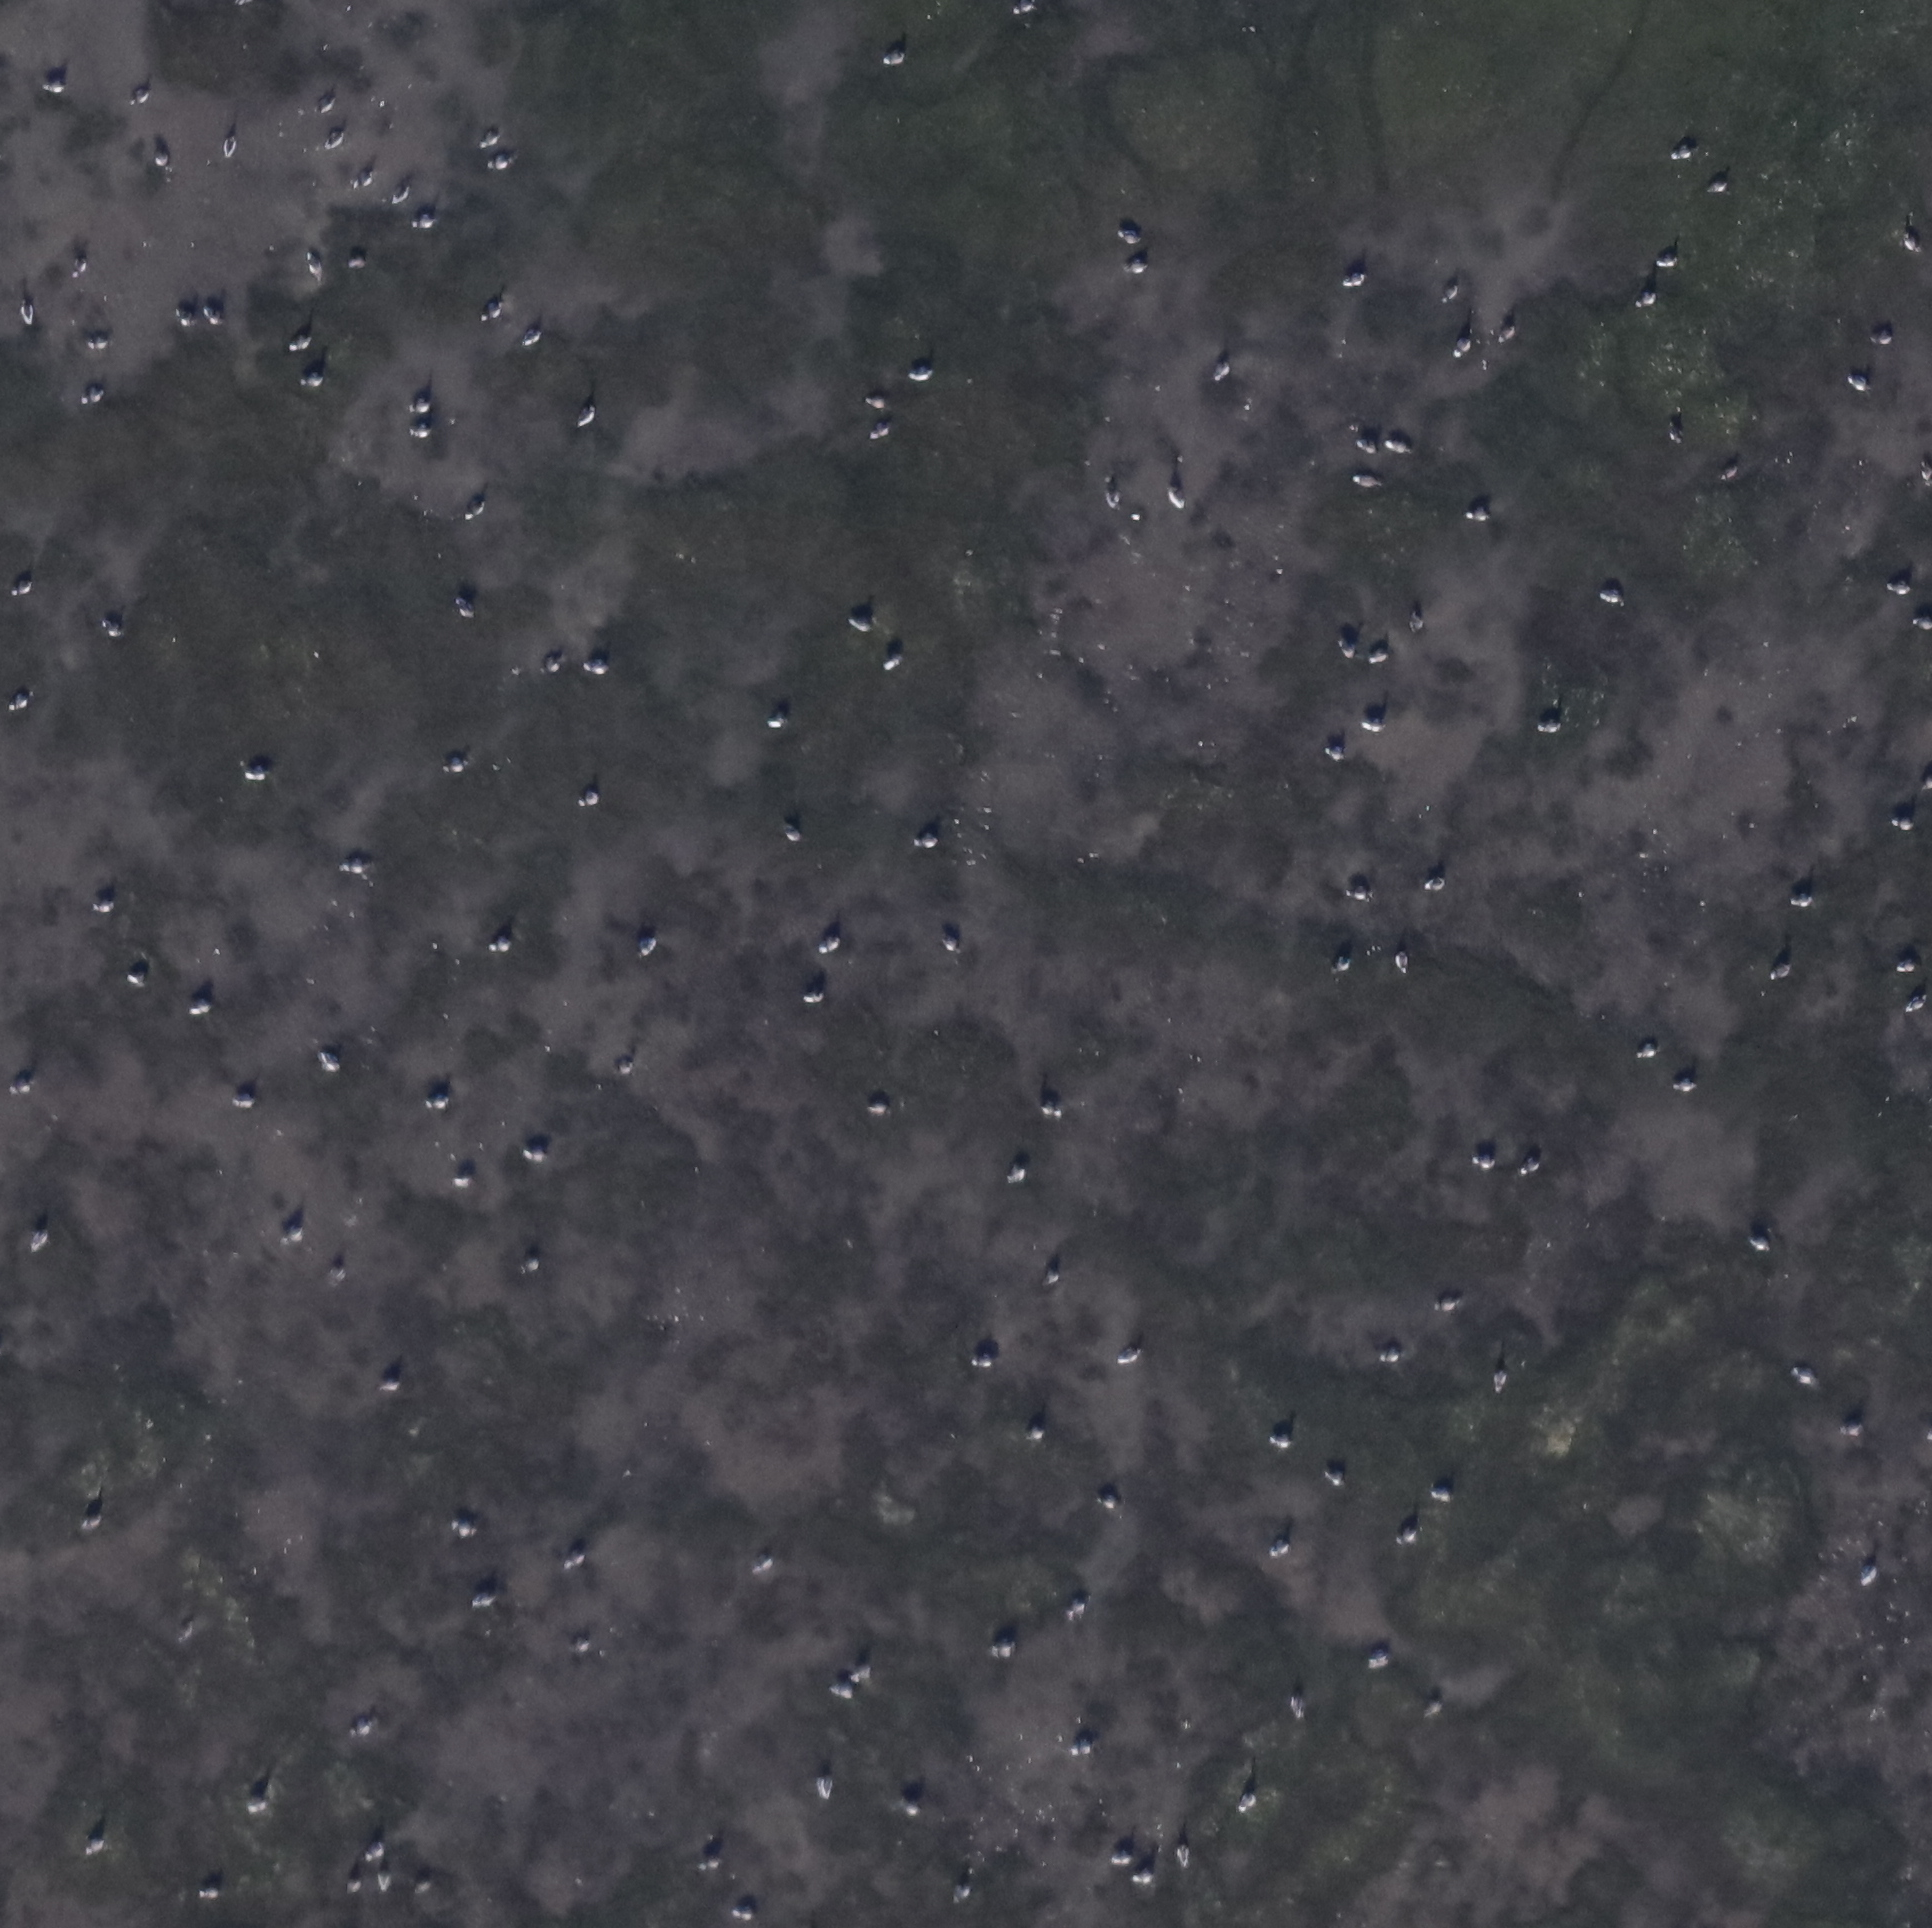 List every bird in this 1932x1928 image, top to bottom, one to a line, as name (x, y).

brant (1027, 9)
brant (891, 59)
brant (52, 83)
brant (321, 94)
brant (138, 99)
brant (489, 139)
brant (335, 140)
brant (233, 145)
brant (1681, 146)
brant (163, 156)
brant (499, 160)
brant (363, 176)
brant (1714, 185)
brant (397, 191)
brant (1130, 224)
brant (435, 232)
brant (1913, 241)
brant (1670, 260)
brant (316, 262)
brant (87, 265)
brant (360, 268)
brant (1137, 269)
brant (1354, 281)
brant (1450, 298)
brant (1653, 299)
brant (482, 309)
brant (229, 315)
brant (189, 317)
brant (32, 318)
brant (1519, 323)
brant (528, 337)
brant (1889, 339)
brant (101, 345)
brant (299, 345)
brant (1466, 346)
brant (1222, 363)
brant (925, 371)
brant (311, 391)
brant (875, 391)
brant (1865, 391)
brant (103, 392)
brant (413, 404)
brant (593, 424)
brant (1666, 433)
brant (434, 438)
brant (888, 440)
brant (1365, 442)
brant (1406, 446)
brant (1730, 467)
brant (1931, 473)
brant (1370, 484)
brant (1183, 492)
brant (1118, 496)
brant (476, 500)
brant (1474, 511)
brant (1900, 578)
brant (29, 587)
brant (462, 592)
brant (1613, 602)
brant (860, 618)
brant (1417, 618)
brant (108, 625)
brant (1921, 628)
brant (1351, 653)
brant (1388, 653)
brant (552, 663)
brant (893, 667)
brant (599, 670)
brant (13, 708)
brant (763, 708)
brant (1556, 716)
brant (1368, 729)
brant (1338, 755)
brant (444, 758)
brant (264, 773)
brant (588, 794)
brant (1896, 819)
brant (793, 827)
brant (930, 834)
brant (356, 862)
brant (1441, 885)
brant (1807, 892)
brant (1357, 901)
brant (102, 903)
brant (502, 940)
brant (960, 941)
brant (833, 942)
brant (648, 952)
brant (1350, 963)
brant (1400, 965)
brant (1909, 966)
brant (136, 969)
brant (1792, 971)
brant (812, 994)
brant (1920, 1007)
brant (213, 1010)
brant (1652, 1045)
brant (324, 1063)
brant (620, 1073)
brant (1687, 1084)
brant (19, 1087)
brant (252, 1093)
brant (432, 1107)
brant (875, 1109)
brant (1060, 1112)
brant (543, 1154)
brant (1489, 1160)
brant (1542, 1170)
brant (1024, 1171)
brant (473, 1184)
brant (42, 1233)
brant (298, 1236)
brant (1759, 1236)
brant (535, 1262)
brant (1062, 1271)
brant (340, 1287)
brant (1442, 1304)
brant (1388, 1350)
brant (1129, 1352)
brant (988, 1354)
brant (394, 1376)
brant (1809, 1379)
brant (1500, 1382)
brant (1856, 1435)
brant (1038, 1437)
brant (1288, 1444)
brant (1337, 1477)
brant (1442, 1494)
brant (1109, 1495)
brant (100, 1522)
brant (464, 1530)
brant (1412, 1535)
brant (1288, 1549)
brant (573, 1563)
brant (771, 1566)
brant (1866, 1580)
brant (482, 1606)
brant (1075, 1613)
brant (181, 1621)
brant (1006, 1645)
brant (591, 1646)
brant (1370, 1663)
brant (855, 1669)
brant (835, 1690)
brant (1440, 1706)
brant (1295, 1718)
brant (356, 1720)
brant (1084, 1750)
brant (829, 1790)
brant (1253, 1797)
brant (262, 1800)
brant (915, 1801)
brant (93, 1838)
brant (379, 1846)
brant (1119, 1850)
brant (711, 1859)
brant (1178, 1864)
brant (1142, 1876)
brant (421, 1885)
brant (392, 1887)
brant (353, 1891)
brant (966, 1892)
brant (210, 1895)
brant (737, 1914)